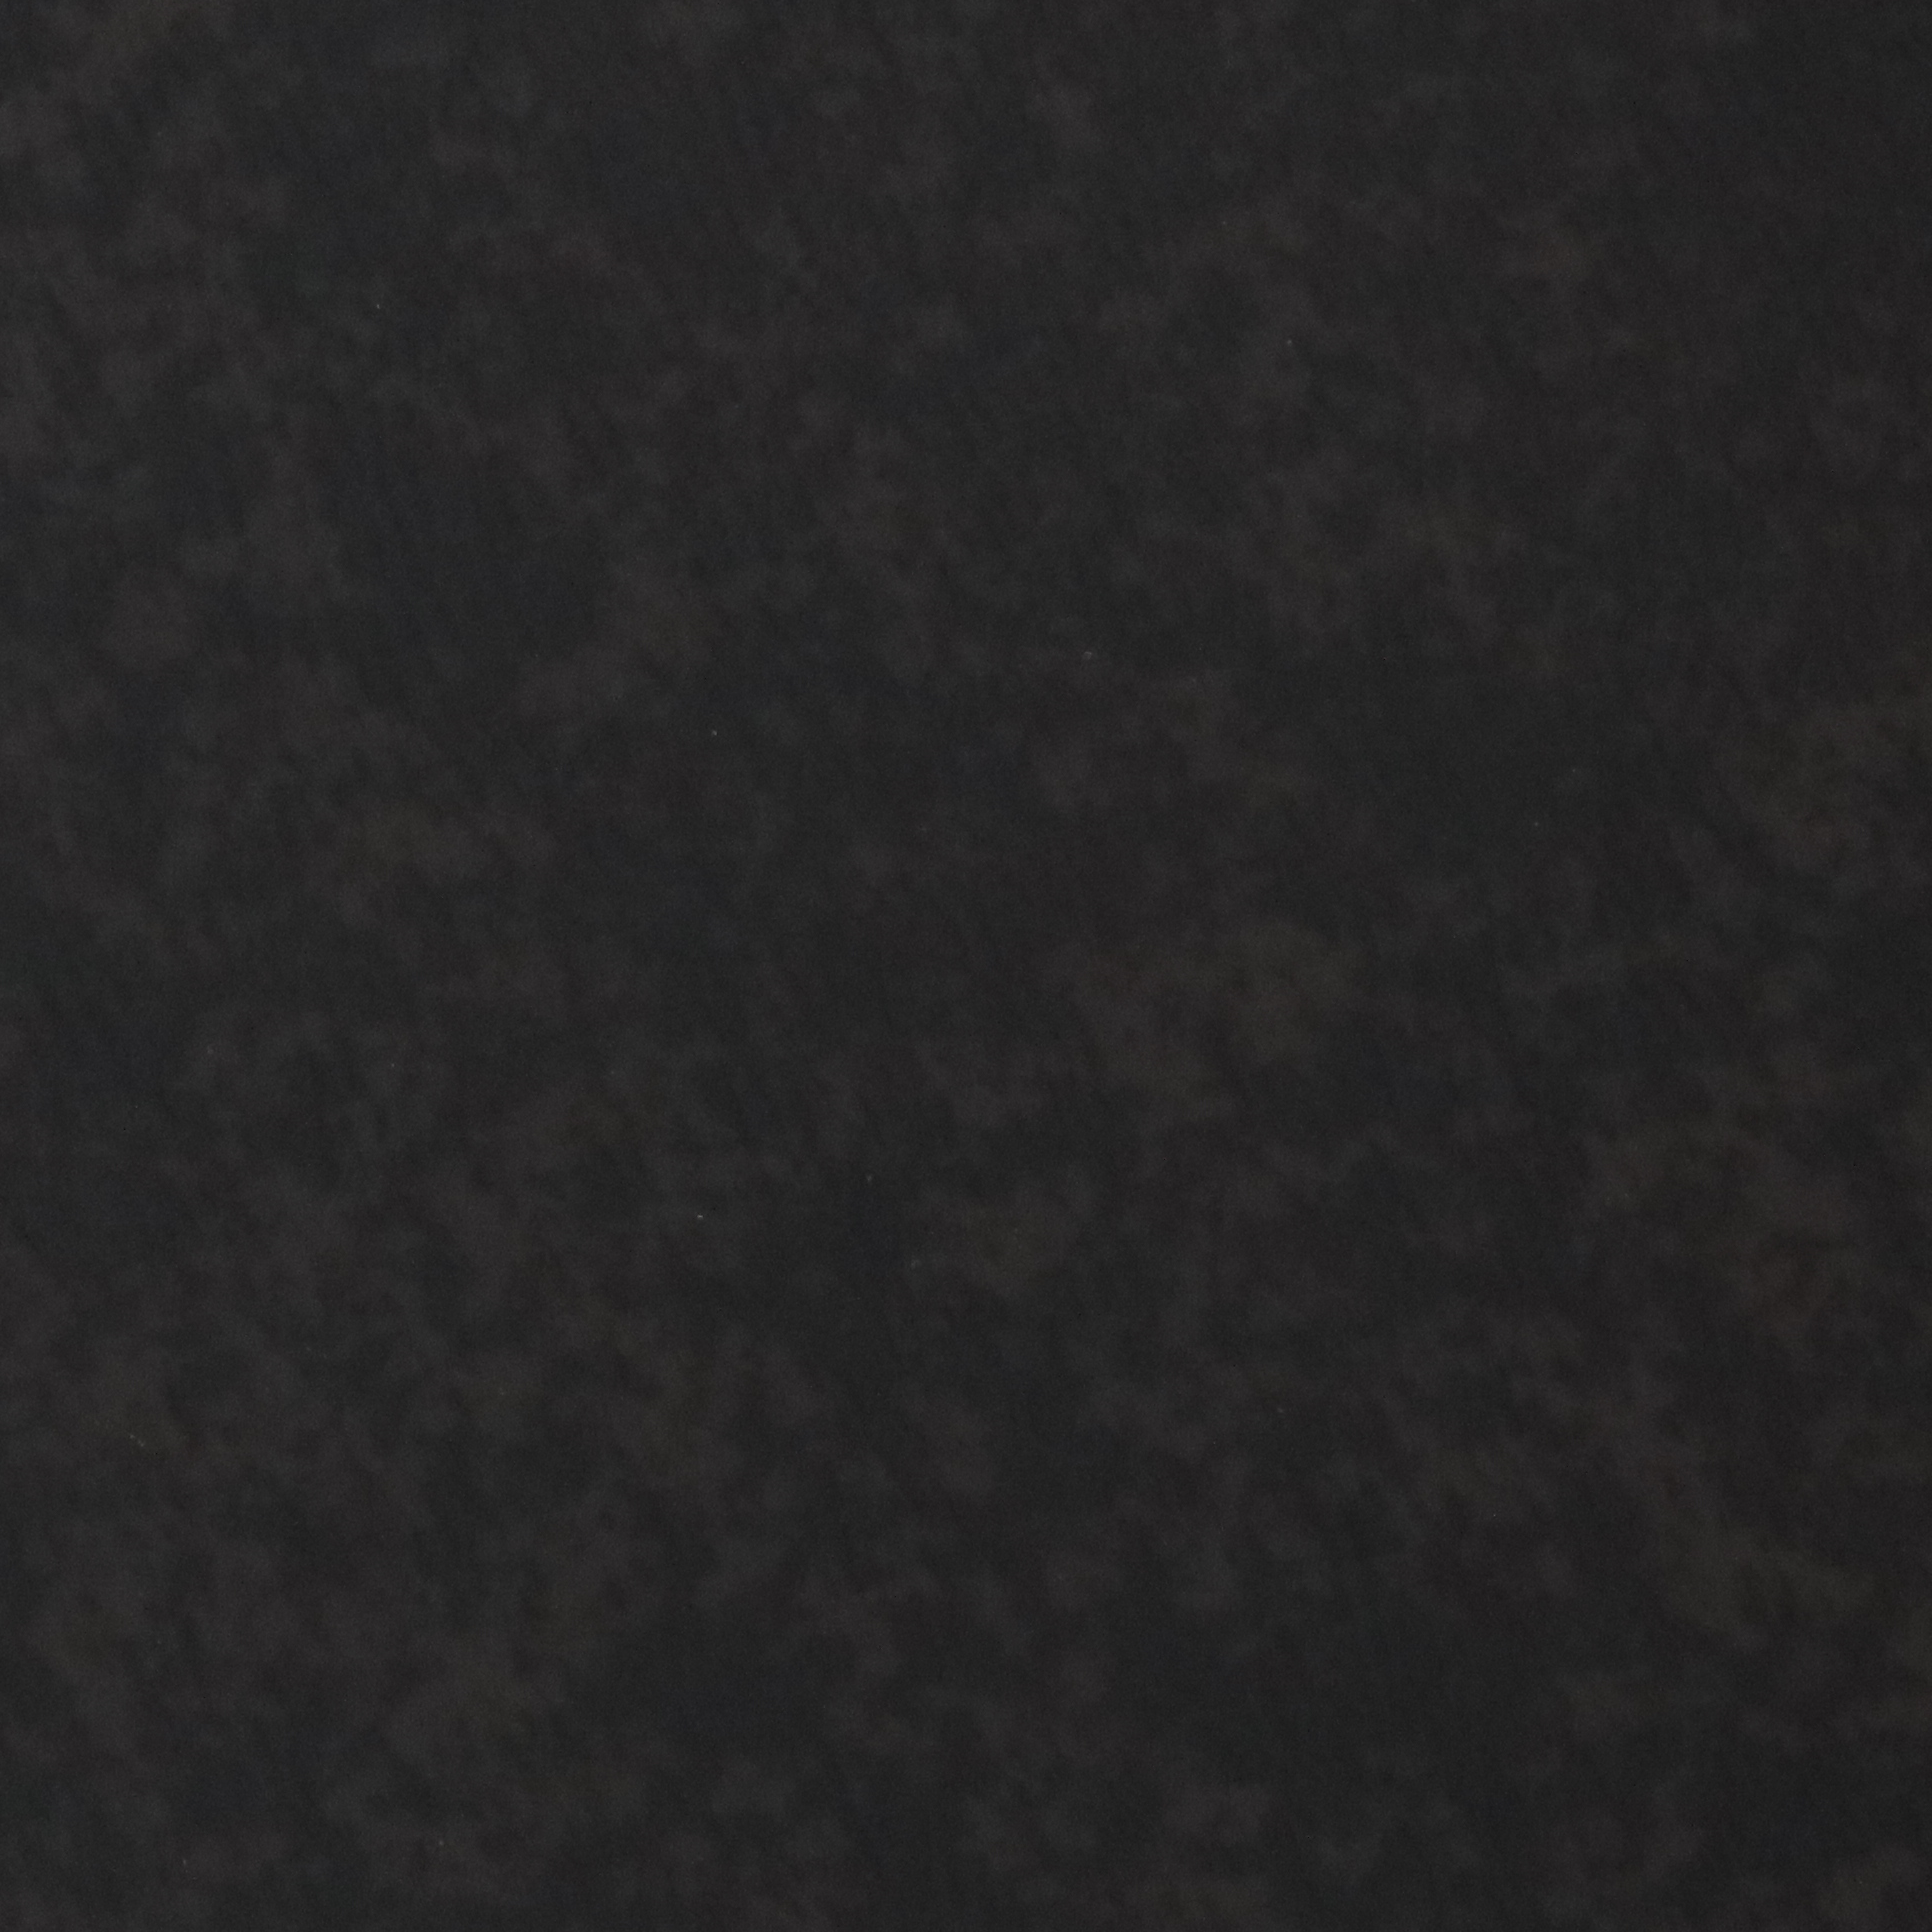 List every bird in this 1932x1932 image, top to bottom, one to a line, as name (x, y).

None